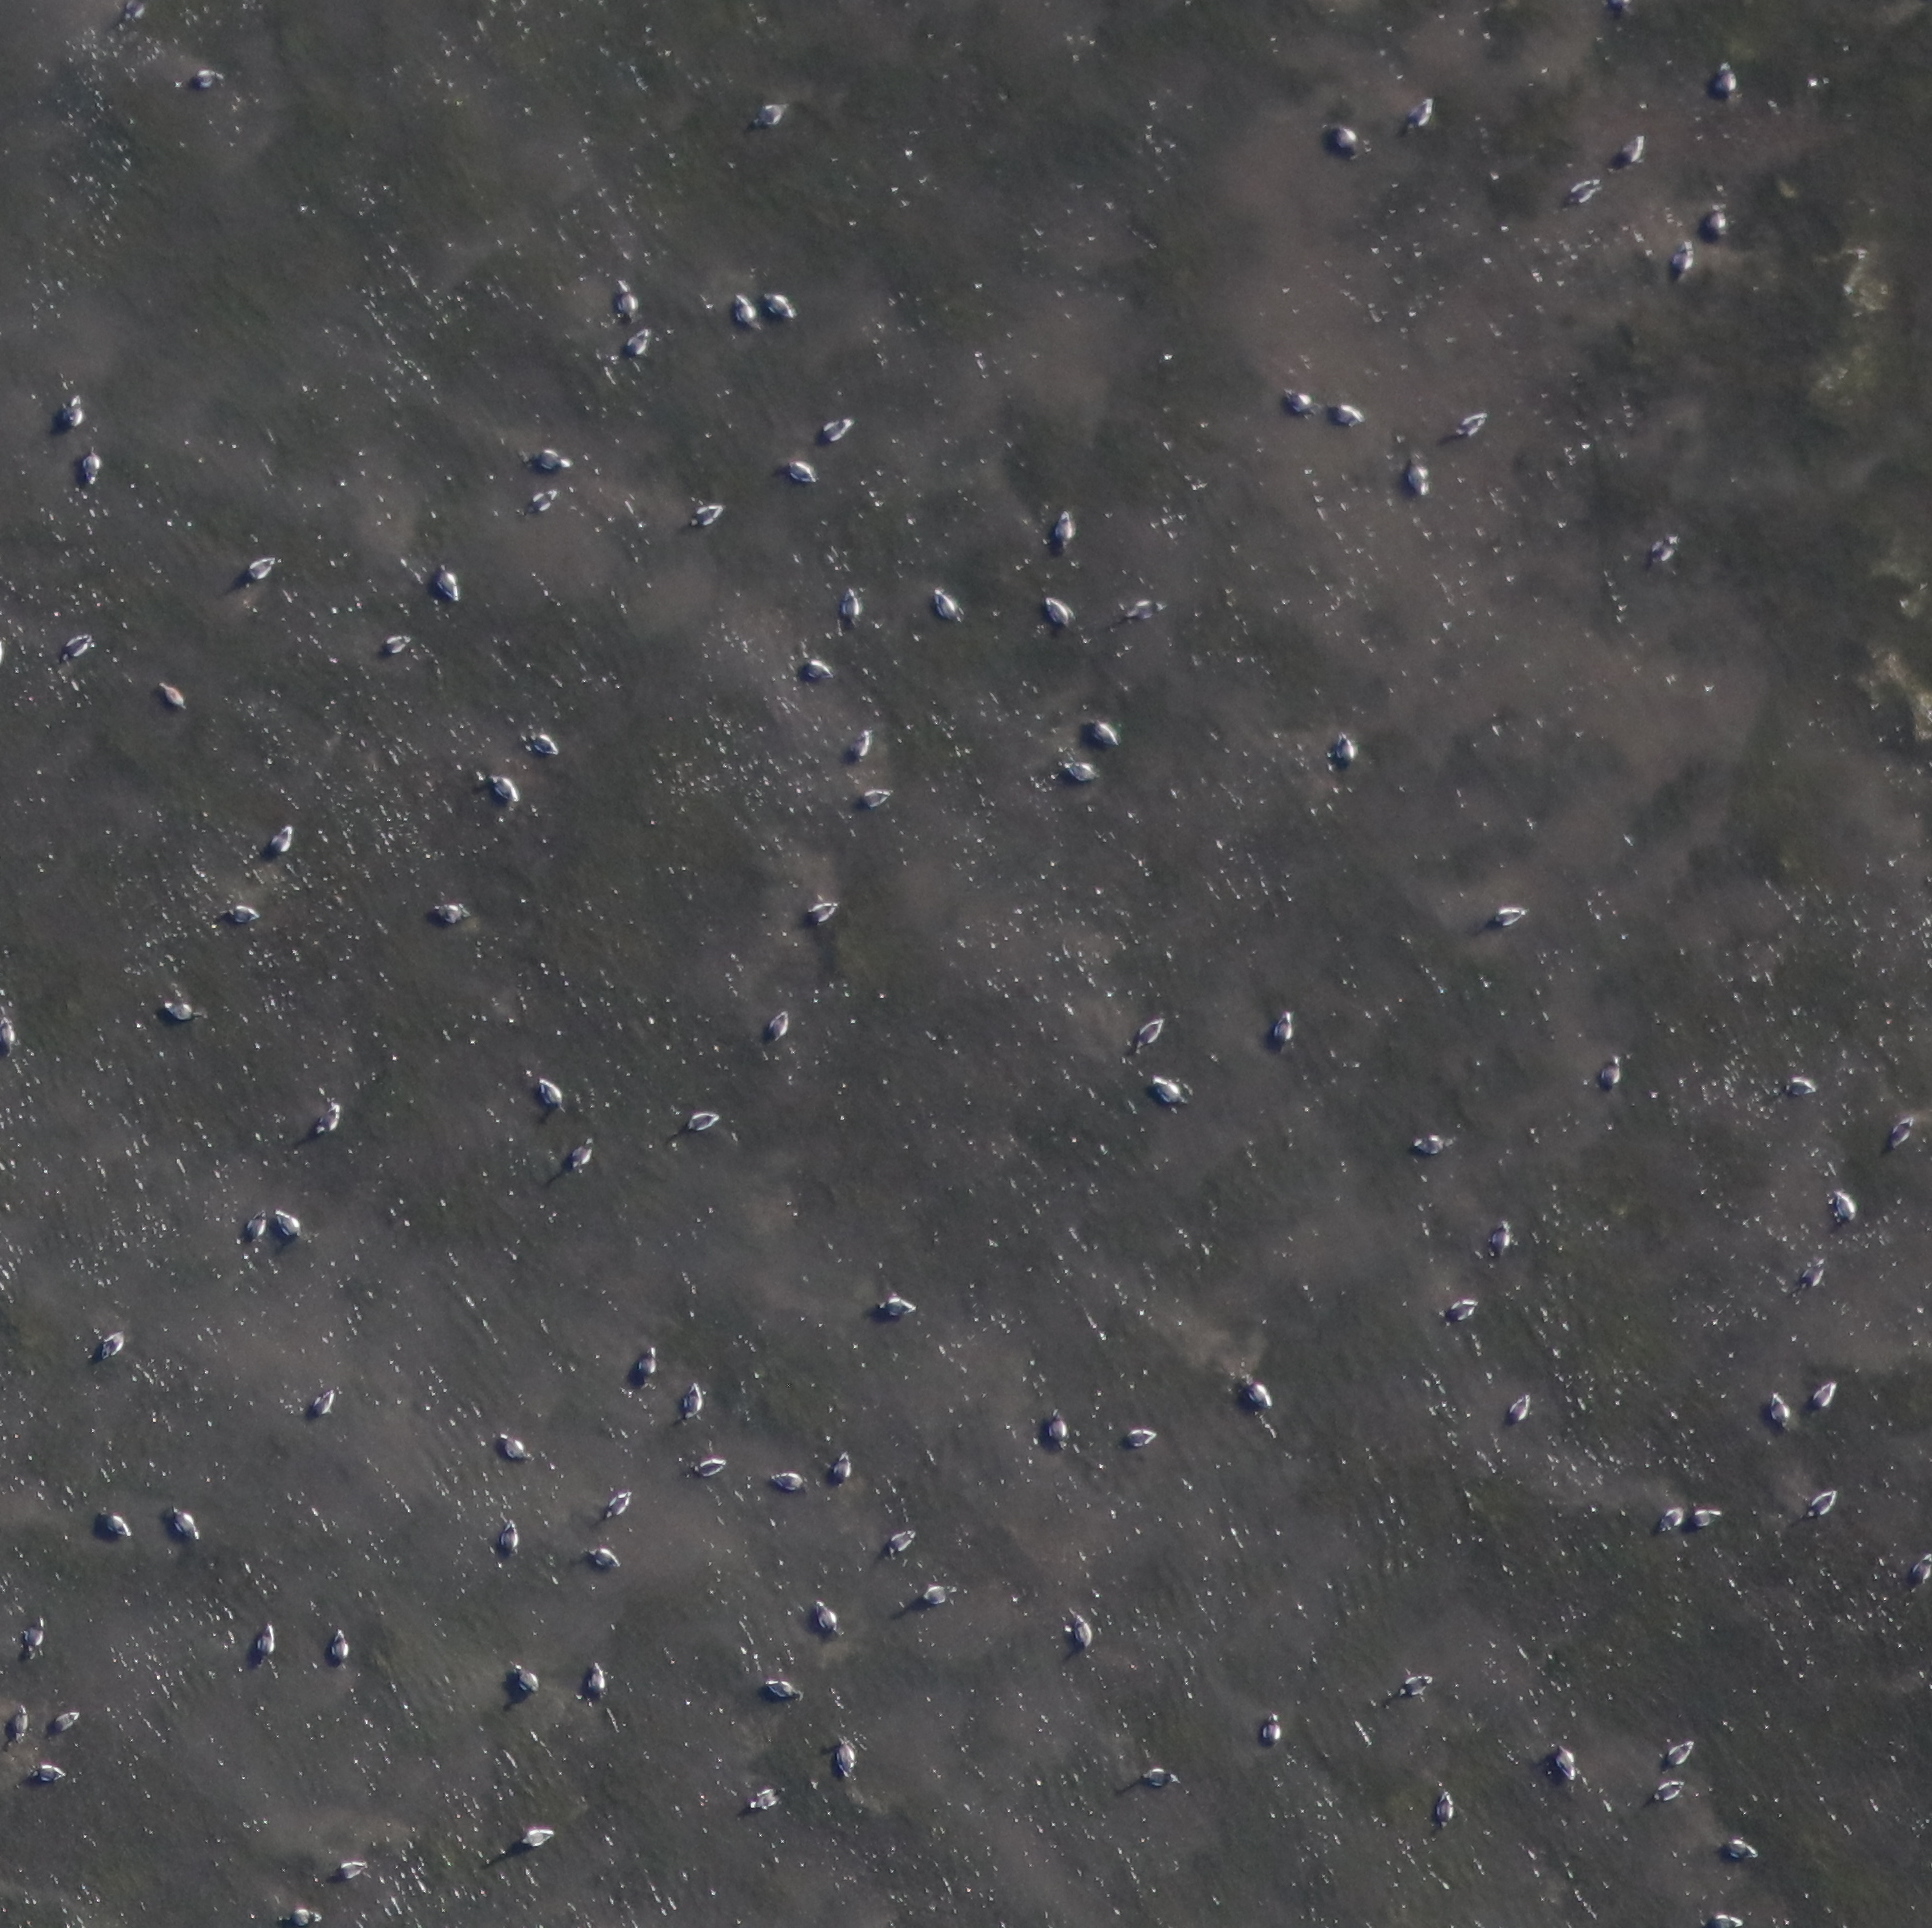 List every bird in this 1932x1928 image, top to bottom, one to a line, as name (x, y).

brant (134, 8)
brant (203, 78)
brant (1726, 80)
brant (1418, 110)
brant (769, 117)
brant (1345, 138)
brant (1632, 150)
brant (1586, 187)
brant (1716, 223)
brant (1683, 261)
brant (782, 303)
brant (627, 306)
brant (745, 315)
brant (637, 342)
brant (1300, 400)
brant (71, 414)
brant (1343, 414)
brant (1468, 425)
brant (836, 431)
brant (550, 460)
brant (88, 468)
brant (797, 470)
brant (1421, 476)
brant (545, 501)
brant (707, 514)
brant (1063, 526)
brant (1662, 549)
brant (258, 570)
brant (447, 585)
brant (944, 608)
brant (1147, 610)
brant (848, 614)
brant (1056, 615)
brant (393, 642)
brant (74, 649)
brant (817, 671)
other bird (175, 697)
brant (1107, 735)
brant (546, 745)
brant (861, 750)
brant (1346, 754)
brant (1081, 772)
brant (500, 783)
brant (871, 797)
brant (278, 845)
brant (819, 911)
brant (450, 914)
brant (1507, 914)
brant (241, 915)
brant (183, 1005)
brant (777, 1028)
brant (1283, 1031)
brant (3, 1033)
brant (1149, 1033)
brant (1609, 1076)
brant (1796, 1080)
brant (1169, 1092)
brant (552, 1095)
brant (327, 1118)
brant (699, 1122)
brant (1903, 1131)
brant (1431, 1143)
brant (579, 1158)
brant (1841, 1209)
brant (257, 1227)
brant (295, 1228)
brant (1500, 1240)
brant (1819, 1273)
brant (896, 1305)
brant (1462, 1311)
brant (114, 1340)
brant (646, 1365)
brant (1824, 1395)
brant (1257, 1396)
brant (693, 1403)
brant (320, 1404)
brant (1518, 1413)
brant (1779, 1414)
brant (1057, 1429)
brant (1138, 1439)
brant (513, 1449)
brant (708, 1467)
brant (841, 1473)
brant (789, 1482)
brant (619, 1504)
brant (1823, 1505)
brant (1673, 1516)
brant (1704, 1516)
brant (115, 1525)
brant (186, 1525)
brant (508, 1541)
brant (899, 1543)
brant (604, 1558)
brant (1919, 1570)
brant (934, 1596)
brant (827, 1620)
brant (1078, 1630)
brant (33, 1637)
brant (339, 1643)
brant (263, 1651)
brant (526, 1681)
brant (599, 1684)
brant (1414, 1687)
brant (783, 1688)
brant (70, 1720)
brant (22, 1726)
brant (1270, 1732)
brant (1677, 1753)
brant (845, 1758)
brant (1563, 1761)
brant (48, 1775)
brant (1158, 1779)
brant (1666, 1790)
brant (765, 1801)
brant (1449, 1812)
brant (536, 1837)
brant (1737, 1848)
brant (351, 1871)
brant (304, 1918)
brant (1726, 1919)